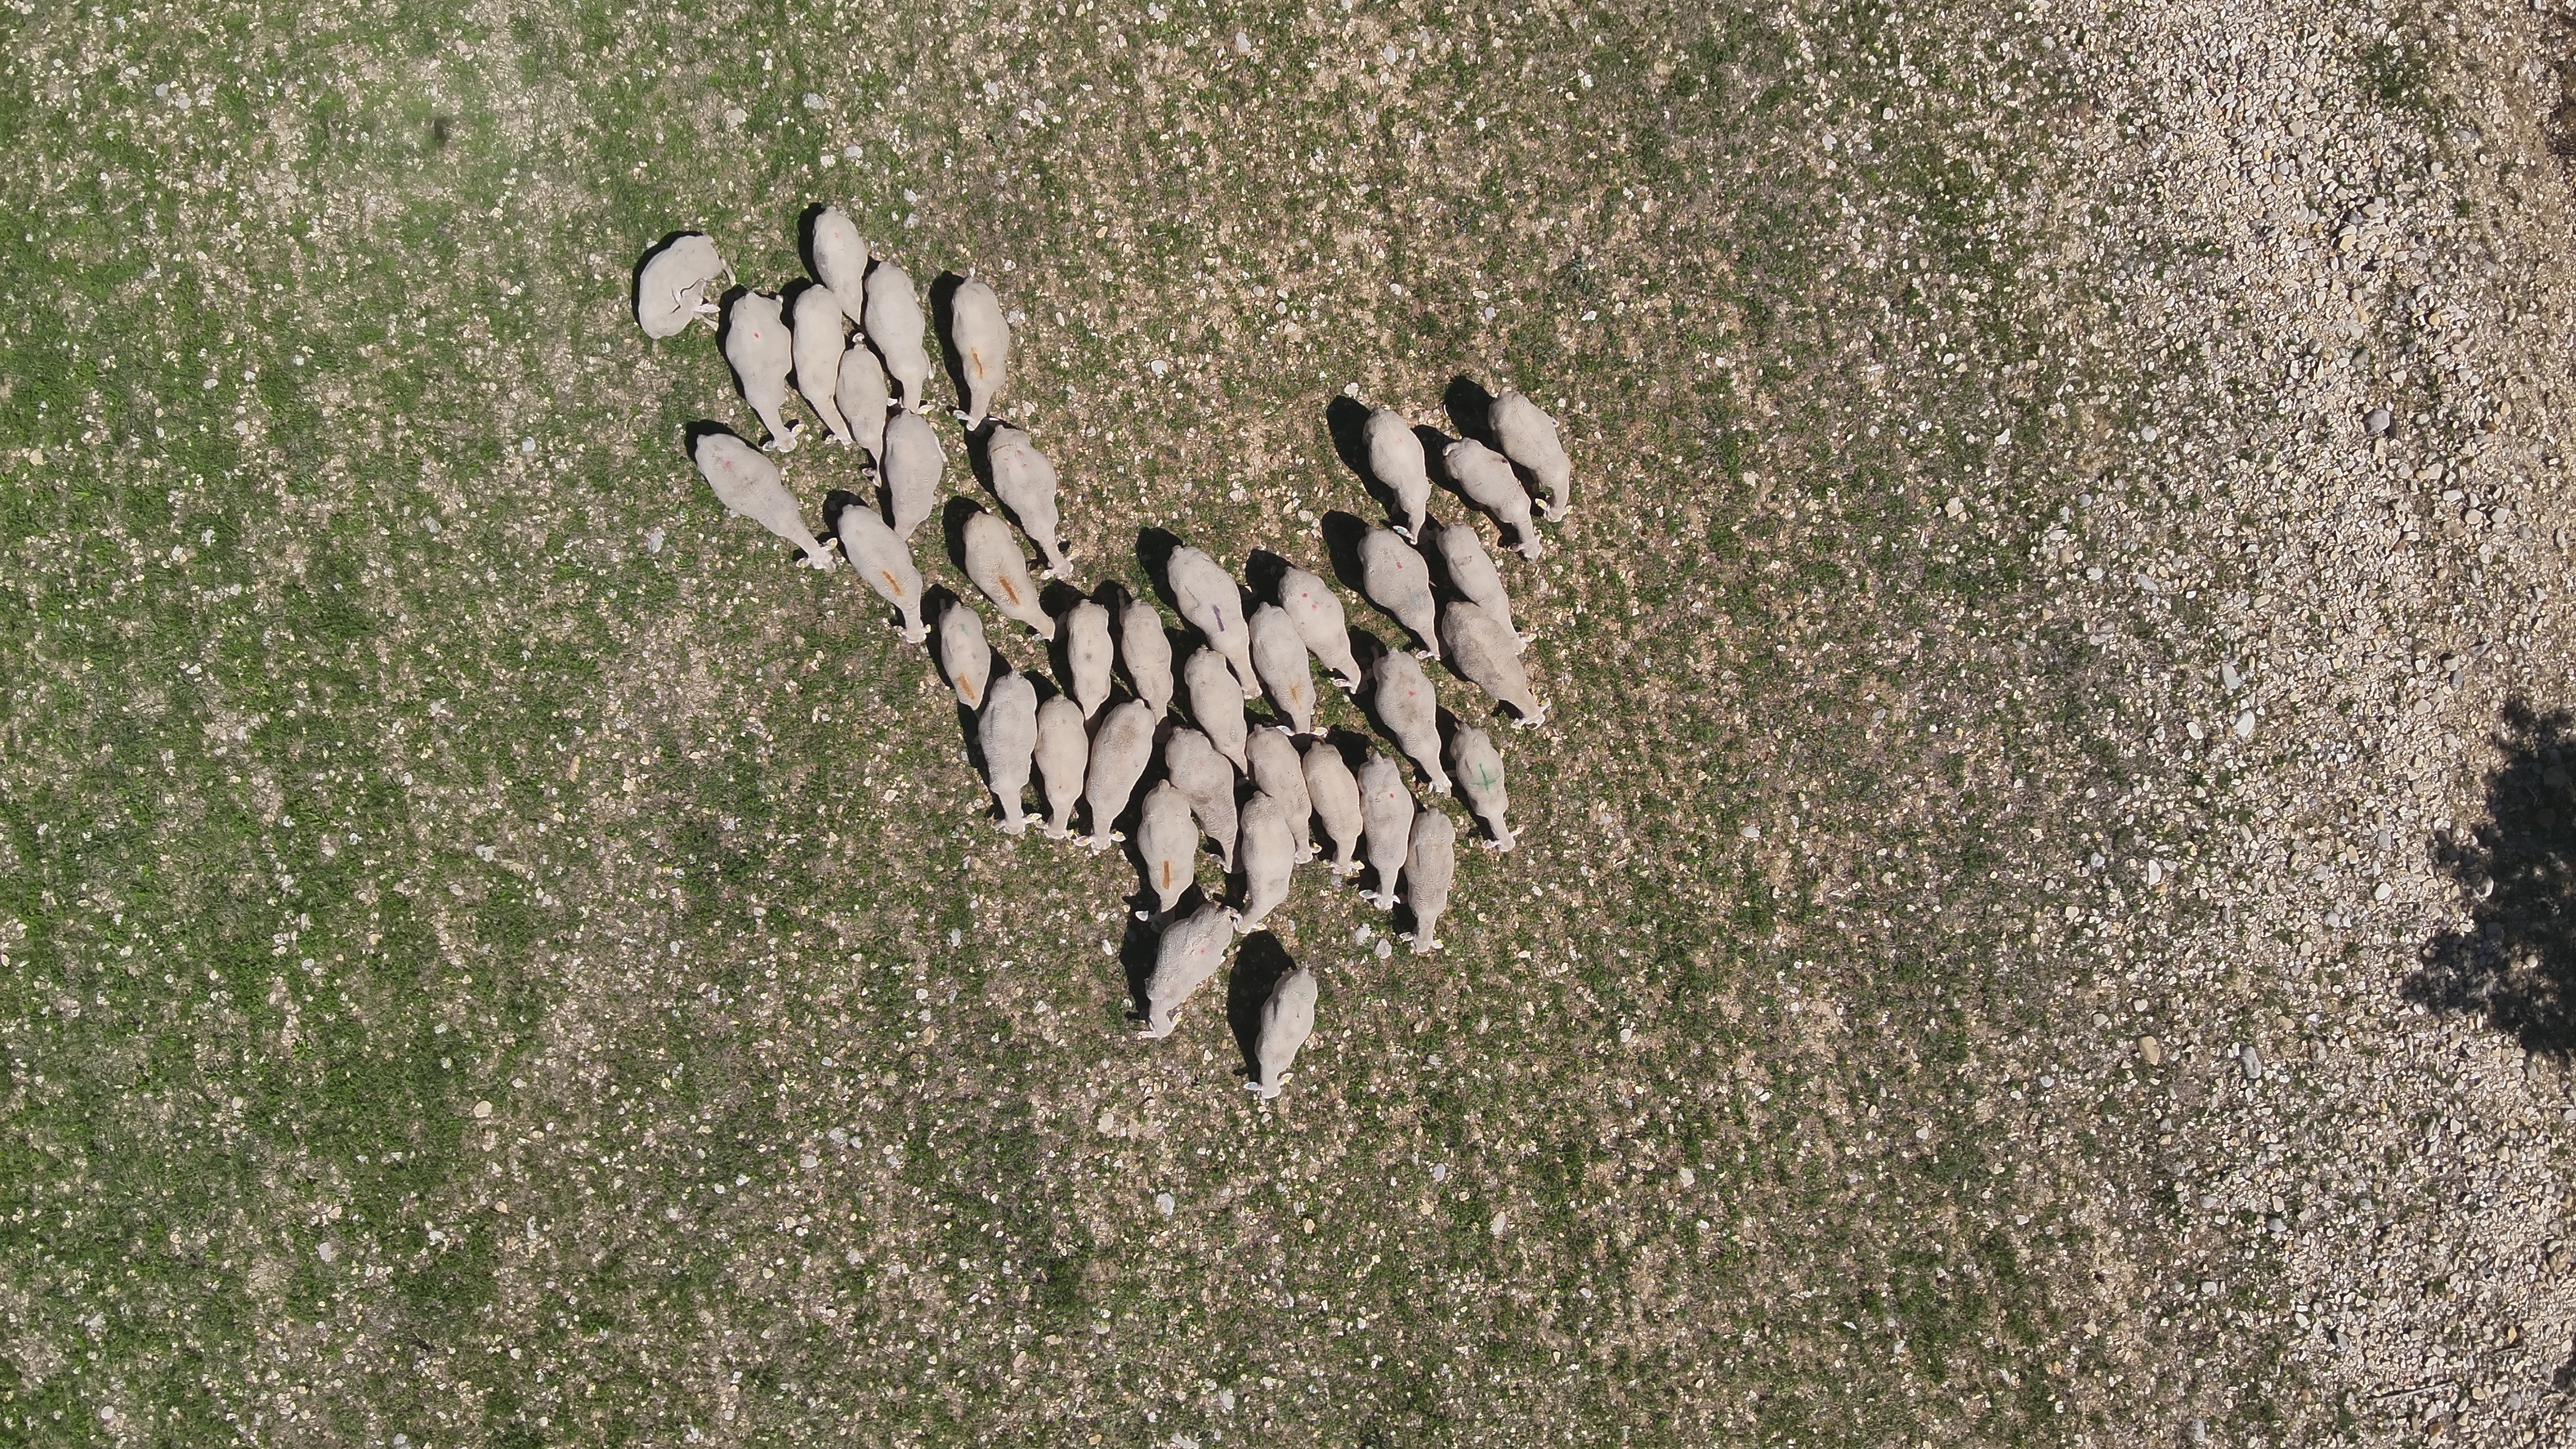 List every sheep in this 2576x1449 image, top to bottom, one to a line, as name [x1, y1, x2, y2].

sheep [809, 208, 875, 330]
sheep [634, 233, 732, 340]
sheep [862, 263, 936, 412]
sheep [947, 278, 1018, 430]
sheep [788, 285, 859, 449]
sheep [720, 290, 803, 453]
sheep [834, 344, 889, 489]
sheep [1488, 390, 1573, 522]
sheep [1364, 409, 1436, 542]
sheep [881, 411, 948, 543]
sheep [986, 424, 1081, 580]
sheep [691, 431, 839, 570]
sheep [1442, 437, 1553, 559]
sheep [834, 504, 934, 643]
sheep [959, 512, 1060, 640]
sheep [1435, 524, 1538, 656]
sheep [1359, 528, 1446, 661]
sheep [1167, 545, 1256, 658]
sheep [1277, 567, 1373, 696]
sheep [1117, 599, 1180, 725]
sheep [1063, 600, 1120, 722]
sheep [1436, 600, 1552, 727]
sheep [932, 601, 993, 710]
sheep [1247, 603, 1327, 739]
sheep [1181, 645, 1254, 780]
sheep [1368, 648, 1452, 795]
sheep [977, 674, 1040, 835]
sheep [1032, 696, 1091, 841]
sheep [1079, 698, 1158, 853]
sheep [1244, 722, 1322, 865]
sheep [1444, 724, 1524, 851]
sheep [1164, 725, 1244, 875]
sheep [1299, 739, 1366, 880]
sheep [1354, 755, 1417, 911]
sheep [1134, 781, 1199, 918]
sheep [1226, 790, 1301, 934]
sheep [1395, 806, 1462, 953]
sheep [1135, 908, 1238, 1039]
sheep [1244, 967, 1322, 1100]